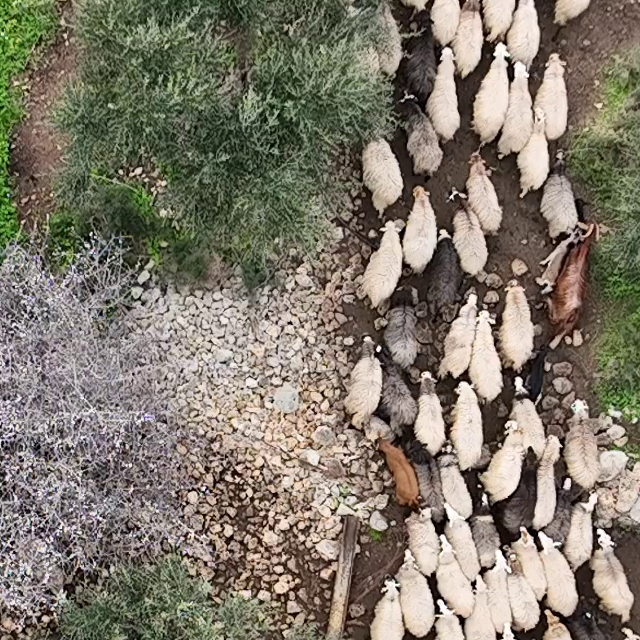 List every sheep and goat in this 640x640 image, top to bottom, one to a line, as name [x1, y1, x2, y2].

sheep [430, 2, 462, 48]
sheep [476, 2, 516, 39]
sheep [506, 2, 540, 69]
sheep [552, 2, 590, 22]
sheep [452, 4, 483, 77]
sheep [407, 8, 437, 106]
sheep [472, 43, 507, 143]
sheep [429, 46, 459, 142]
sheep [535, 54, 571, 141]
sheep [496, 61, 535, 157]
sheep [399, 90, 444, 180]
sheep [517, 108, 549, 199]
sheep [360, 127, 405, 218]
sheep [542, 149, 579, 236]
sheep [466, 152, 502, 233]
sheep [402, 187, 435, 273]
sheep [445, 188, 489, 277]
goat [574, 198, 585, 227]
goat [548, 220, 595, 349]
sheep [358, 221, 405, 306]
sheep [427, 227, 463, 303]
goat [538, 227, 574, 291]
sheep [383, 278, 417, 369]
sheep [503, 280, 534, 369]
sheep [438, 293, 477, 379]
sheep [469, 312, 503, 402]
sheep [343, 334, 383, 430]
goat [528, 341, 550, 398]
sheep [378, 347, 416, 433]
sheep [417, 372, 445, 456]
sheep [512, 378, 545, 461]
sheep [450, 380, 484, 471]
sheep [563, 396, 600, 489]
sheep [478, 421, 526, 504]
sheep [400, 434, 445, 522]
sheep [529, 435, 560, 530]
goat [376, 439, 418, 506]
sheep [438, 440, 473, 518]
sheep [492, 446, 539, 543]
sheep [546, 475, 572, 543]
sheep [467, 489, 501, 569]
sheep [562, 493, 599, 571]
sheep [442, 502, 481, 581]
sheep [403, 510, 438, 579]
sheep [507, 523, 550, 602]
sheep [591, 527, 635, 623]
sheep [535, 531, 578, 617]
sheep [433, 535, 476, 616]
sheep [399, 547, 434, 637]
sheep [502, 548, 539, 630]
sheep [483, 549, 514, 631]
sheep [370, 573, 399, 639]
sheep [466, 574, 496, 639]
sheep [431, 598, 470, 639]
sheep [574, 598, 615, 639]
sheep [543, 608, 581, 639]
sheep [472, 621, 519, 639]
sheep [620, 627, 639, 639]